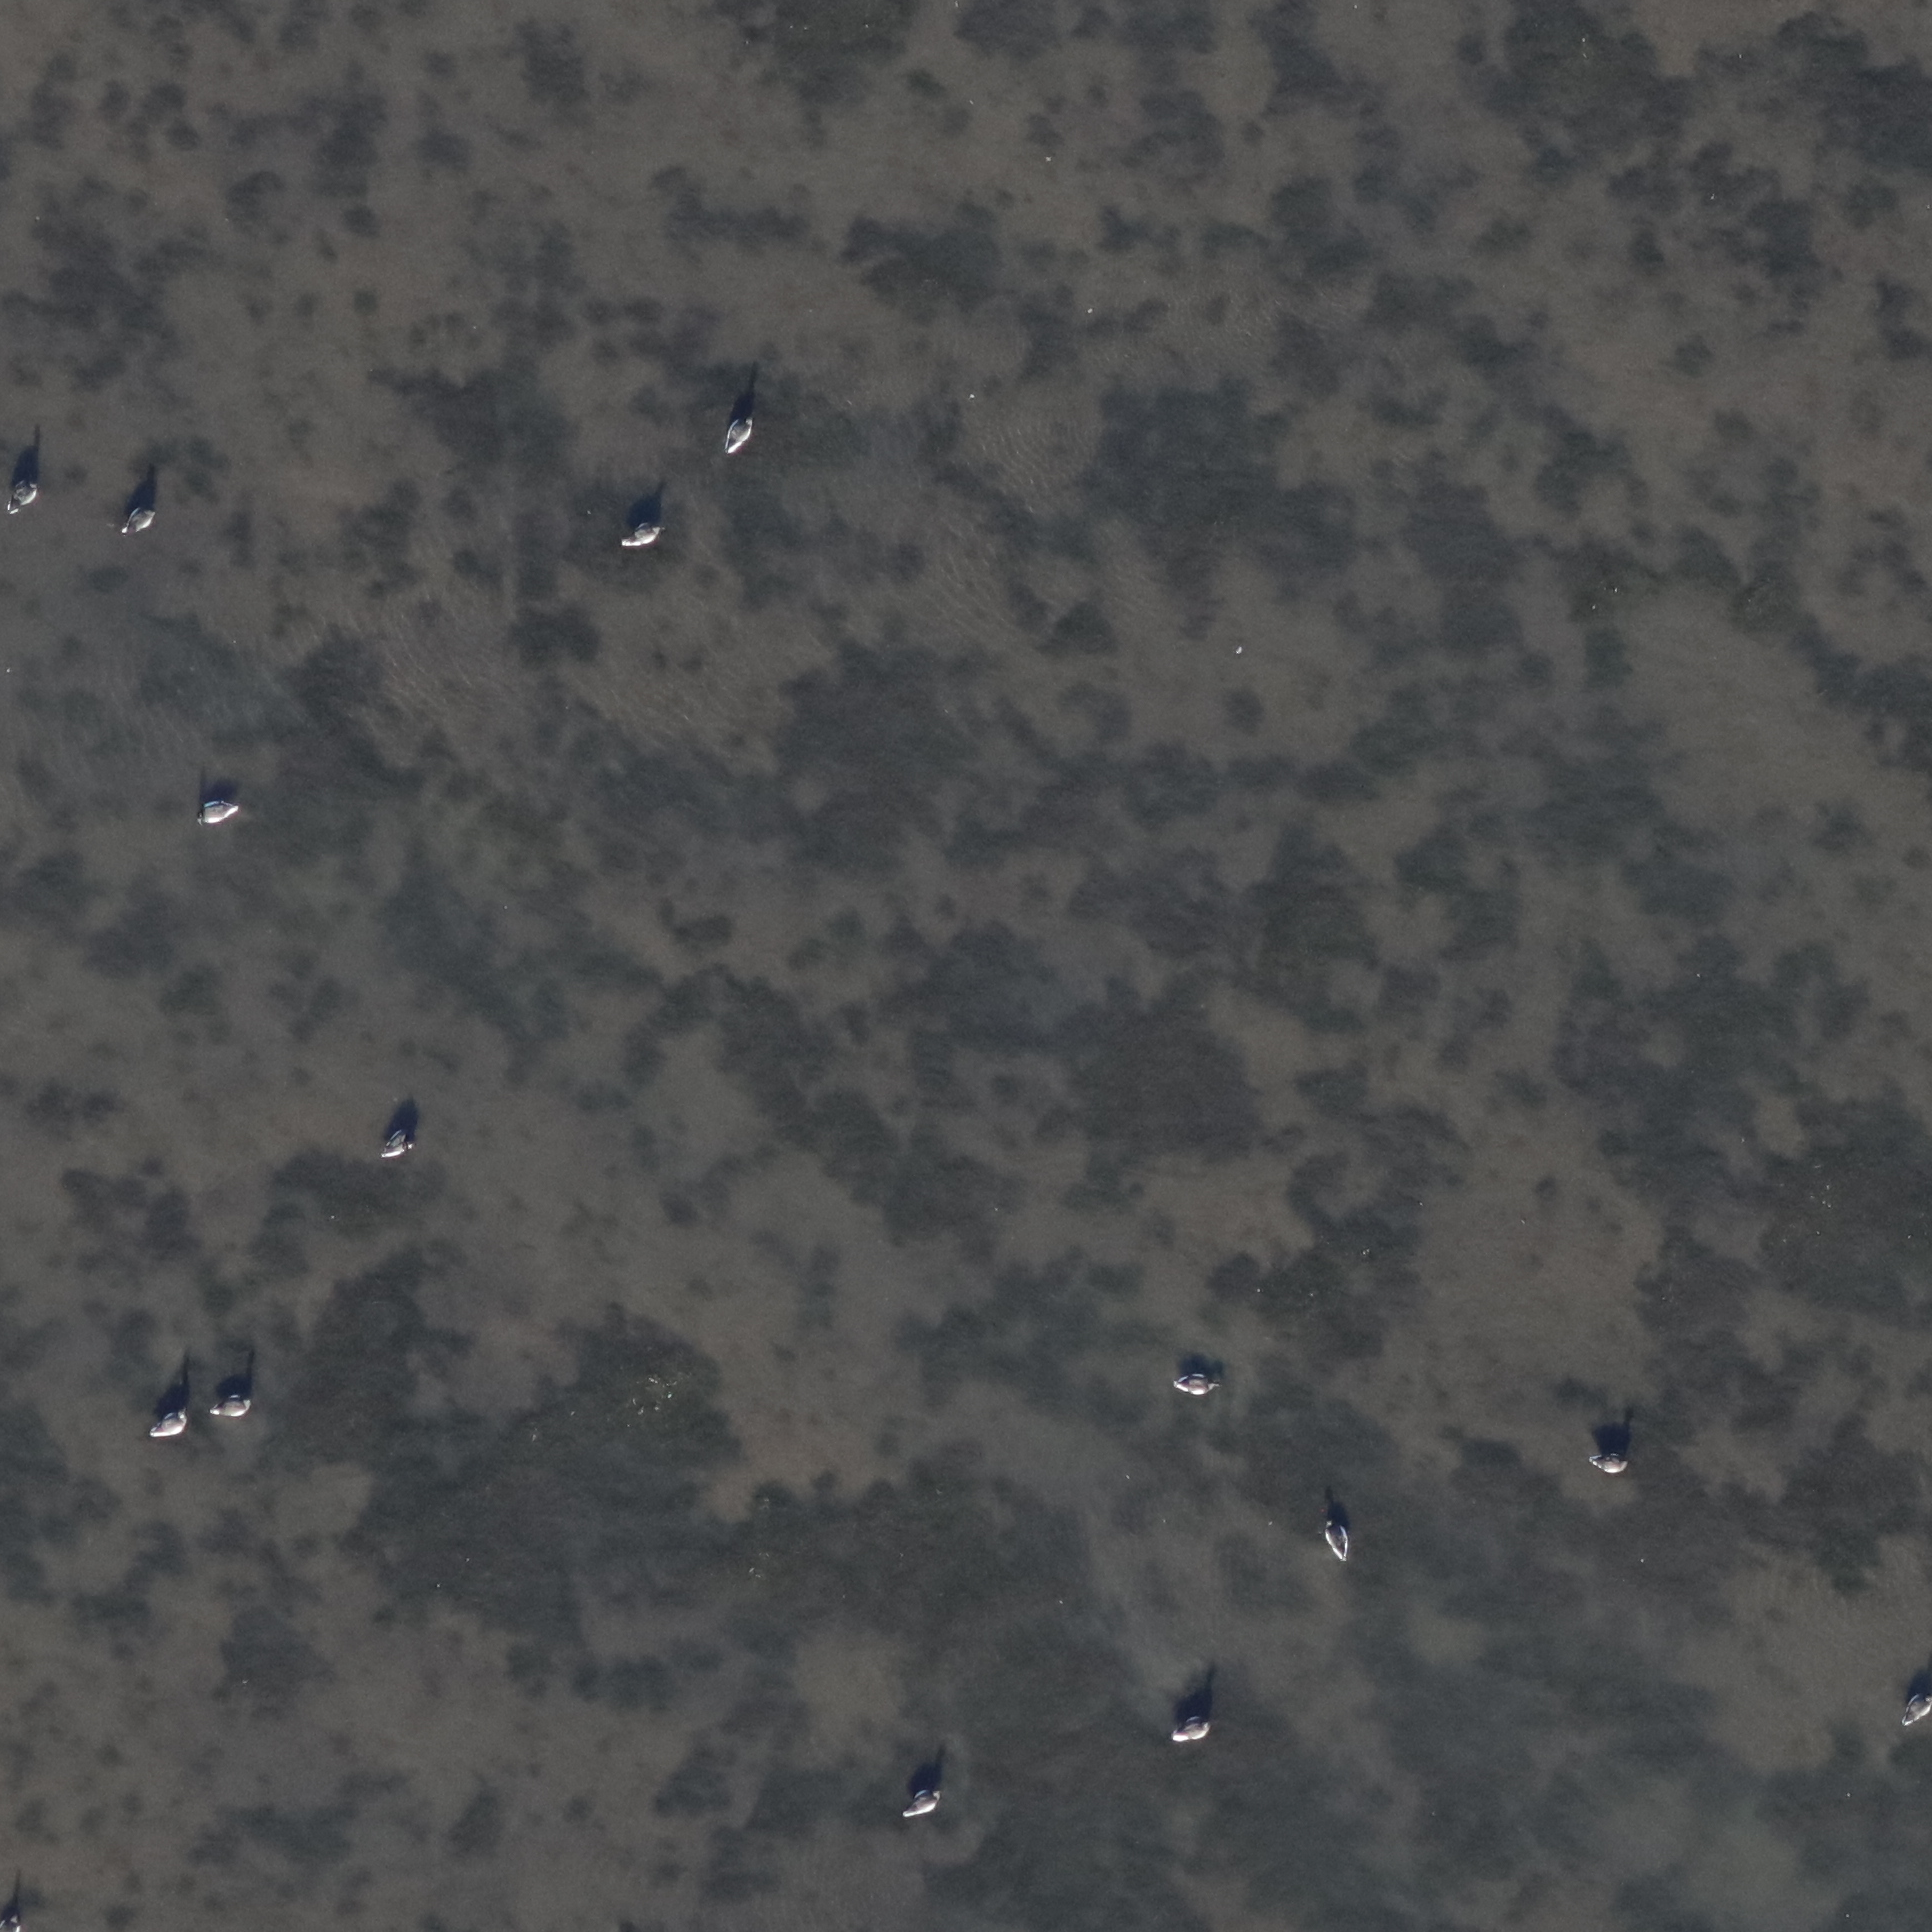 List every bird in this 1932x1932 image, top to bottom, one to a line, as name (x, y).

brant (738, 432)
brant (22, 494)
brant (138, 520)
brant (642, 534)
brant (217, 809)
brant (394, 1143)
brant (1198, 1383)
brant (232, 1406)
brant (169, 1423)
brant (1612, 1462)
brant (1336, 1536)
brant (1917, 1708)
brant (1190, 1729)
brant (921, 1801)
brant (6, 1930)